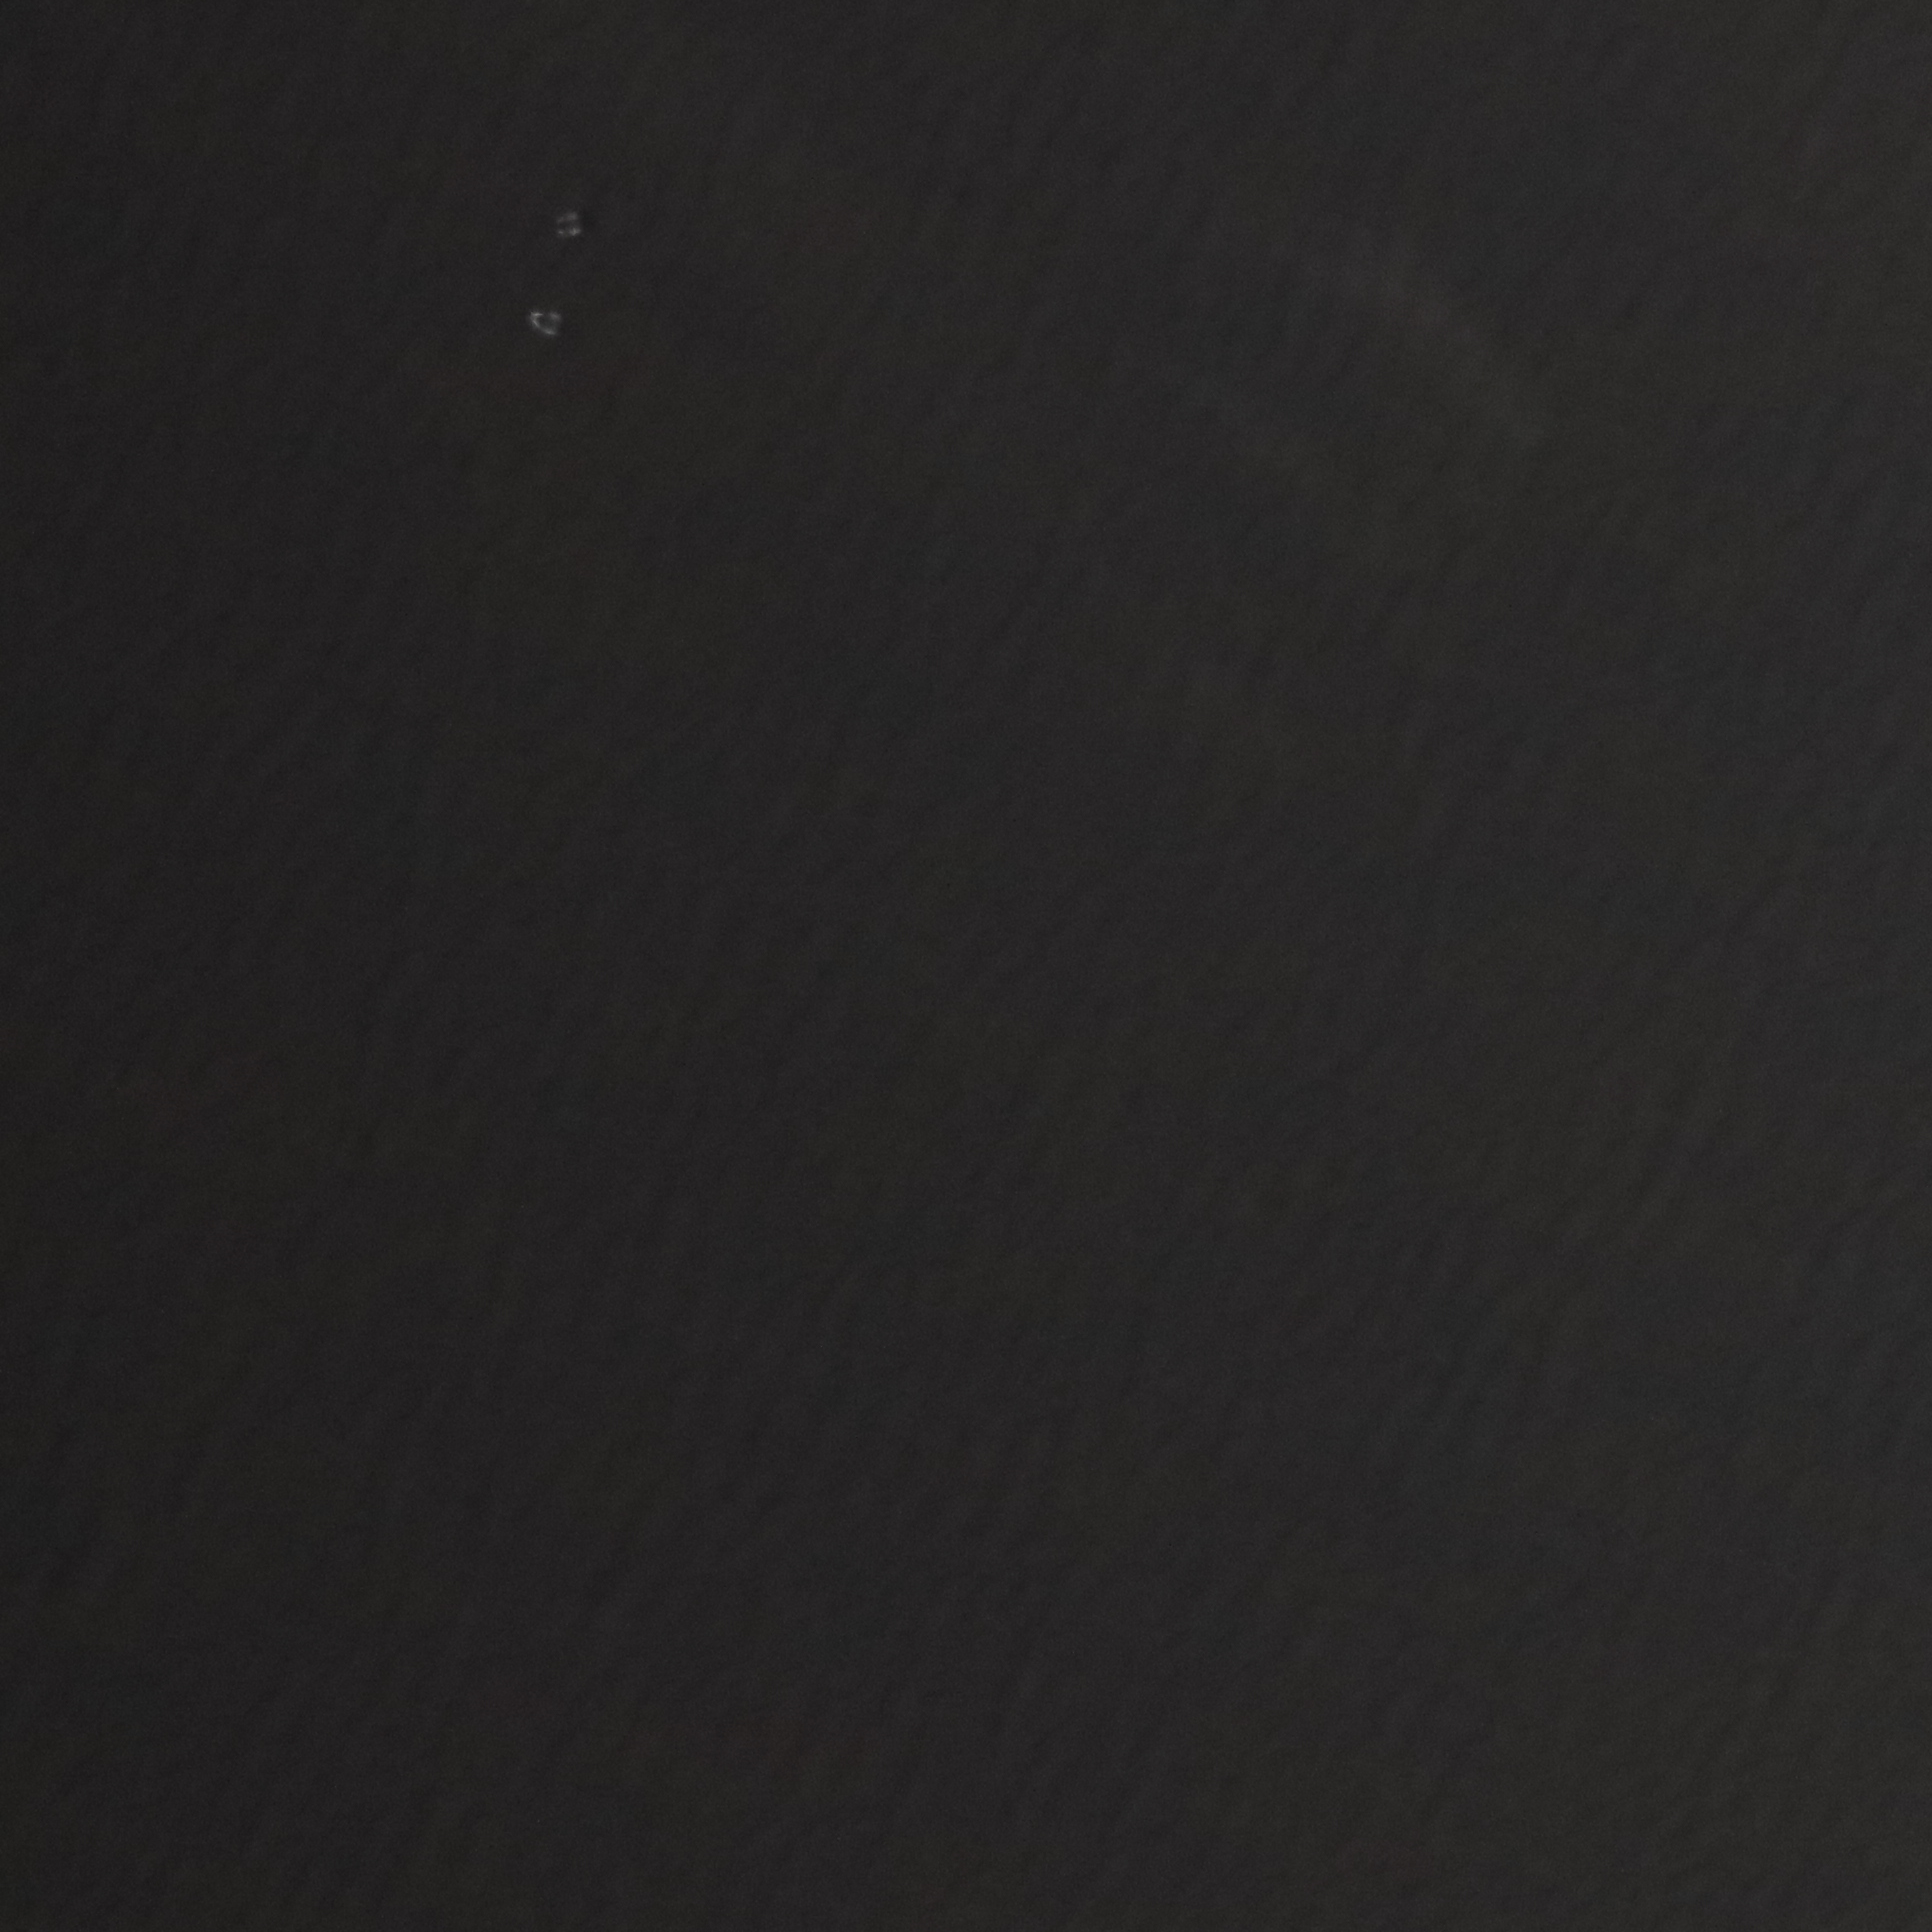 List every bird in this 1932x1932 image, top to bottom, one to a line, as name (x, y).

brant (573, 223)
brant (544, 319)